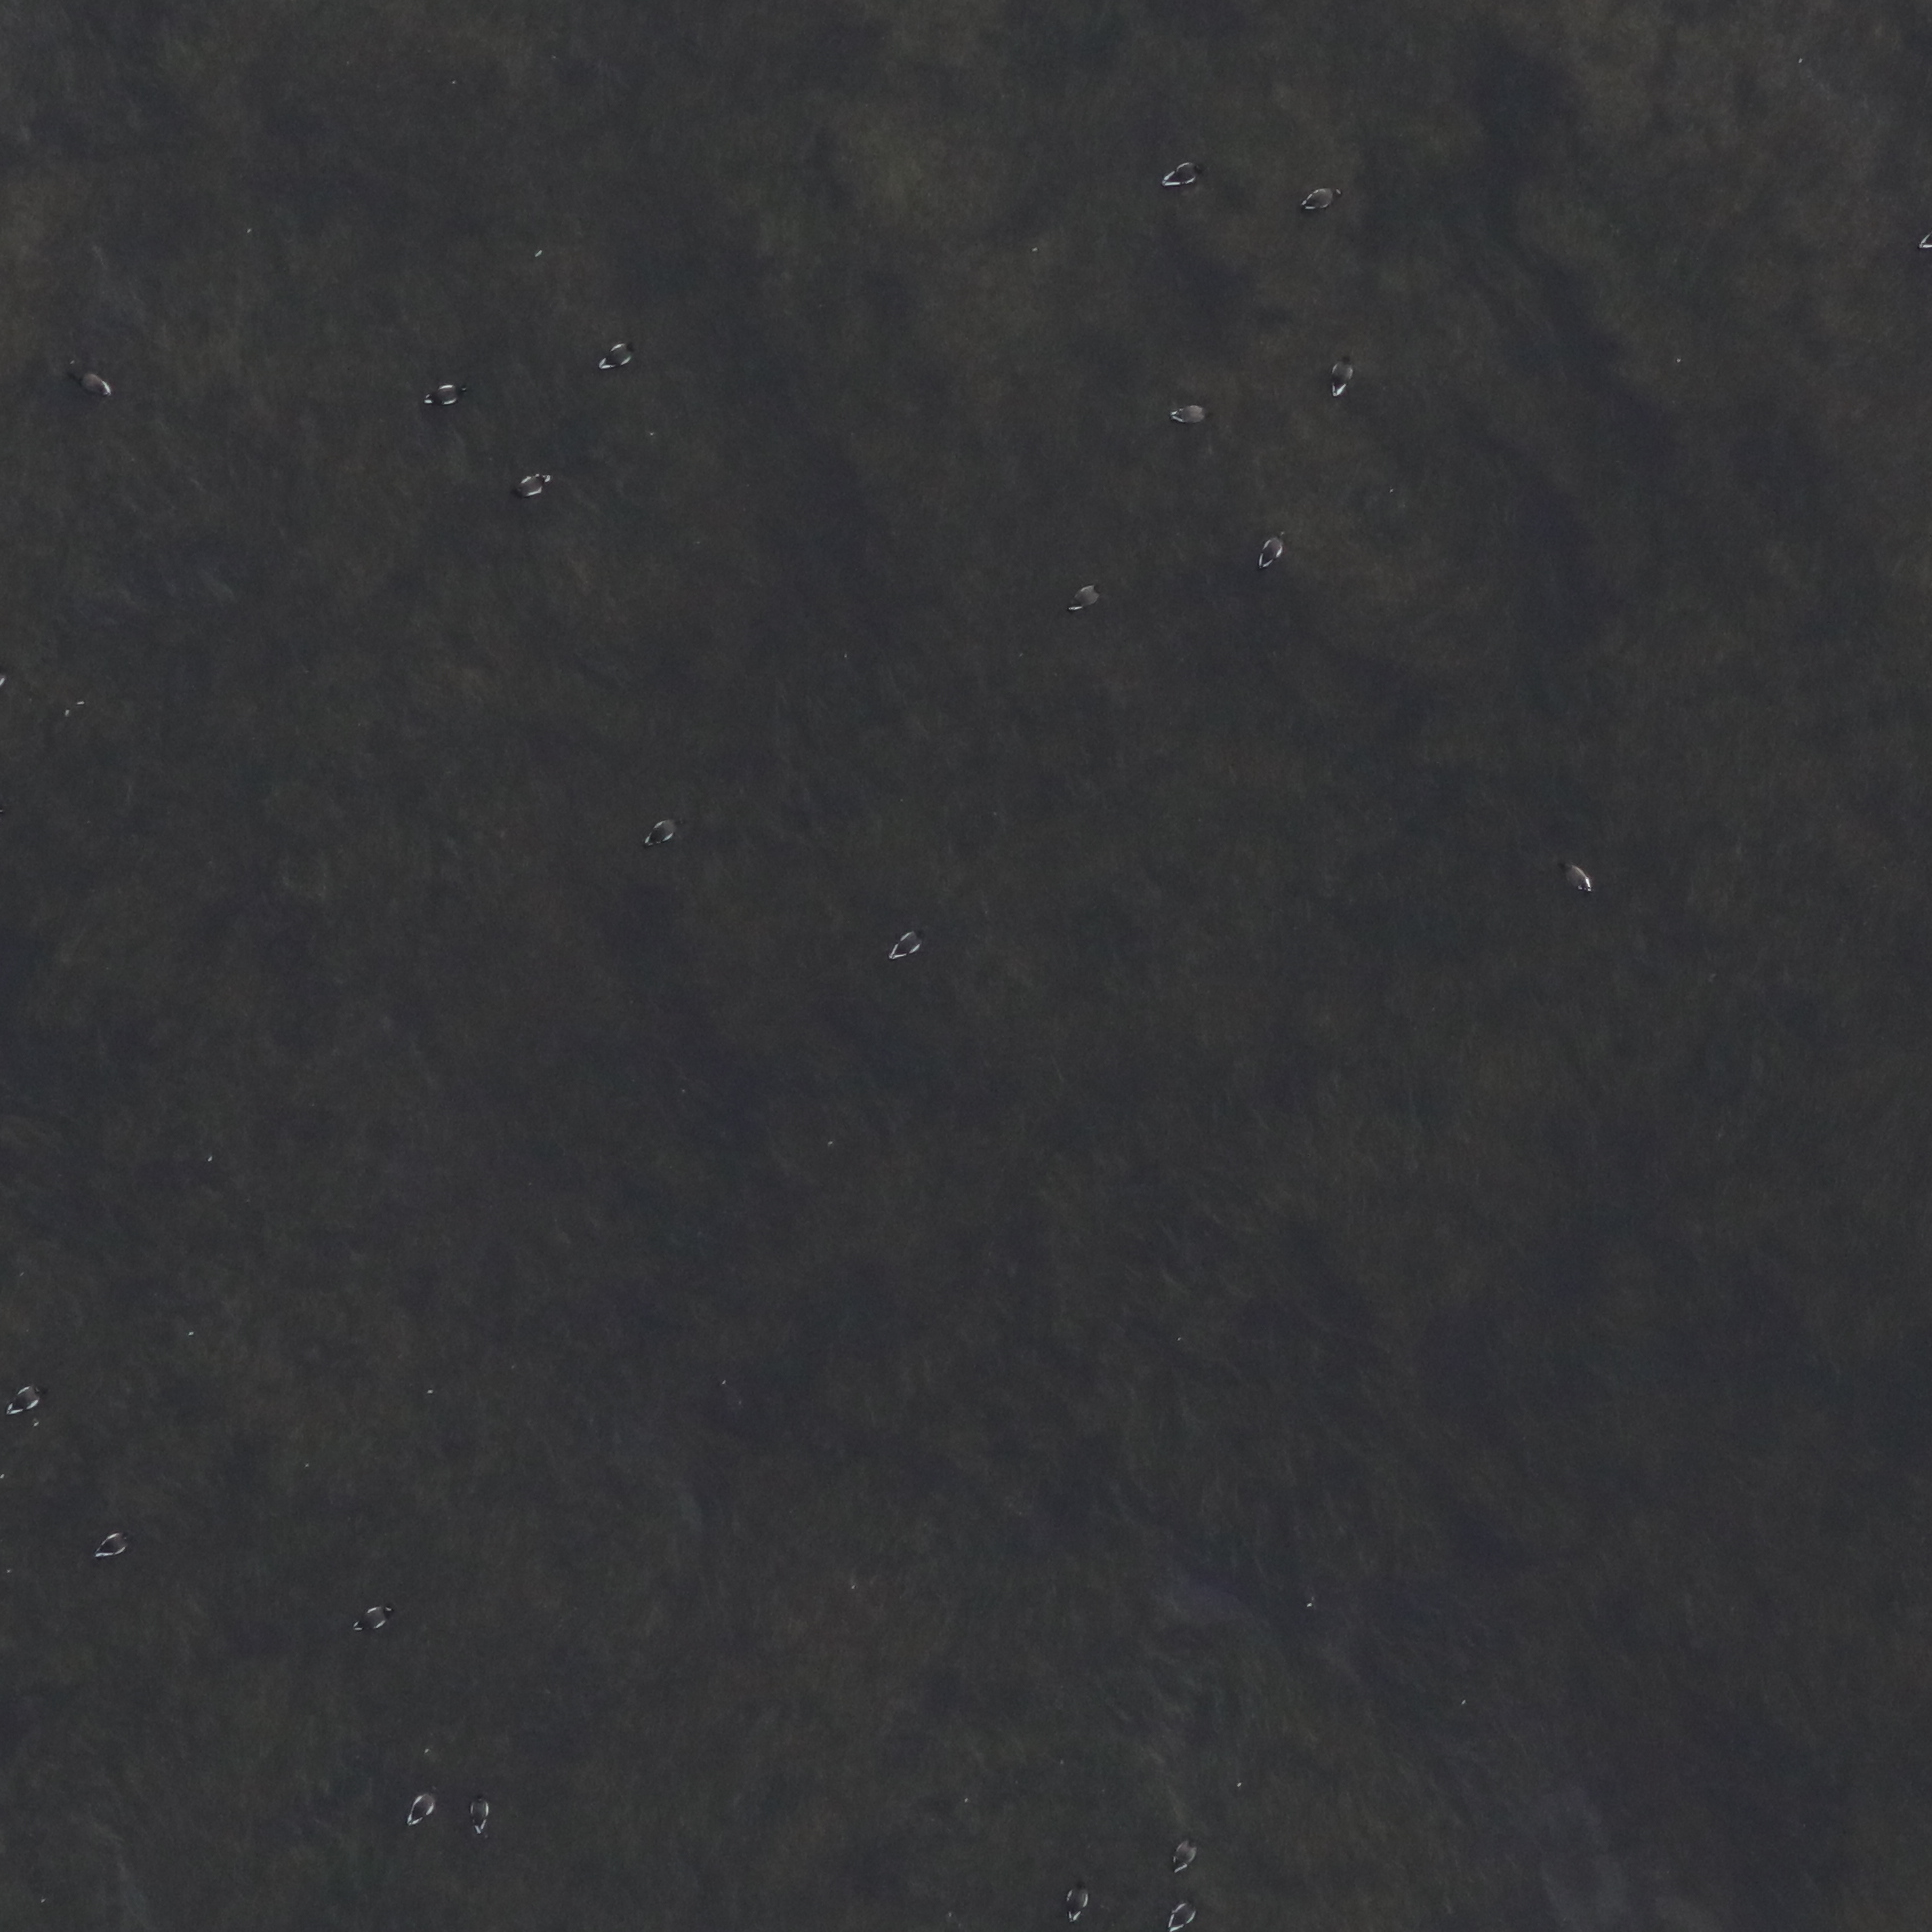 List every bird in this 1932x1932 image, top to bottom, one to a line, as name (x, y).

brant (1185, 174)
brant (1323, 199)
brant (617, 356)
brant (1340, 376)
brant (91, 381)
brant (445, 394)
brant (1191, 413)
brant (531, 484)
brant (1272, 547)
brant (1082, 596)
brant (661, 832)
brant (1577, 878)
brant (905, 943)
brant (25, 1399)
brant (113, 1545)
brant (376, 1619)
brant (420, 1807)
brant (478, 1813)
brant (1185, 1854)
brant (1076, 1901)
brant (1183, 1916)